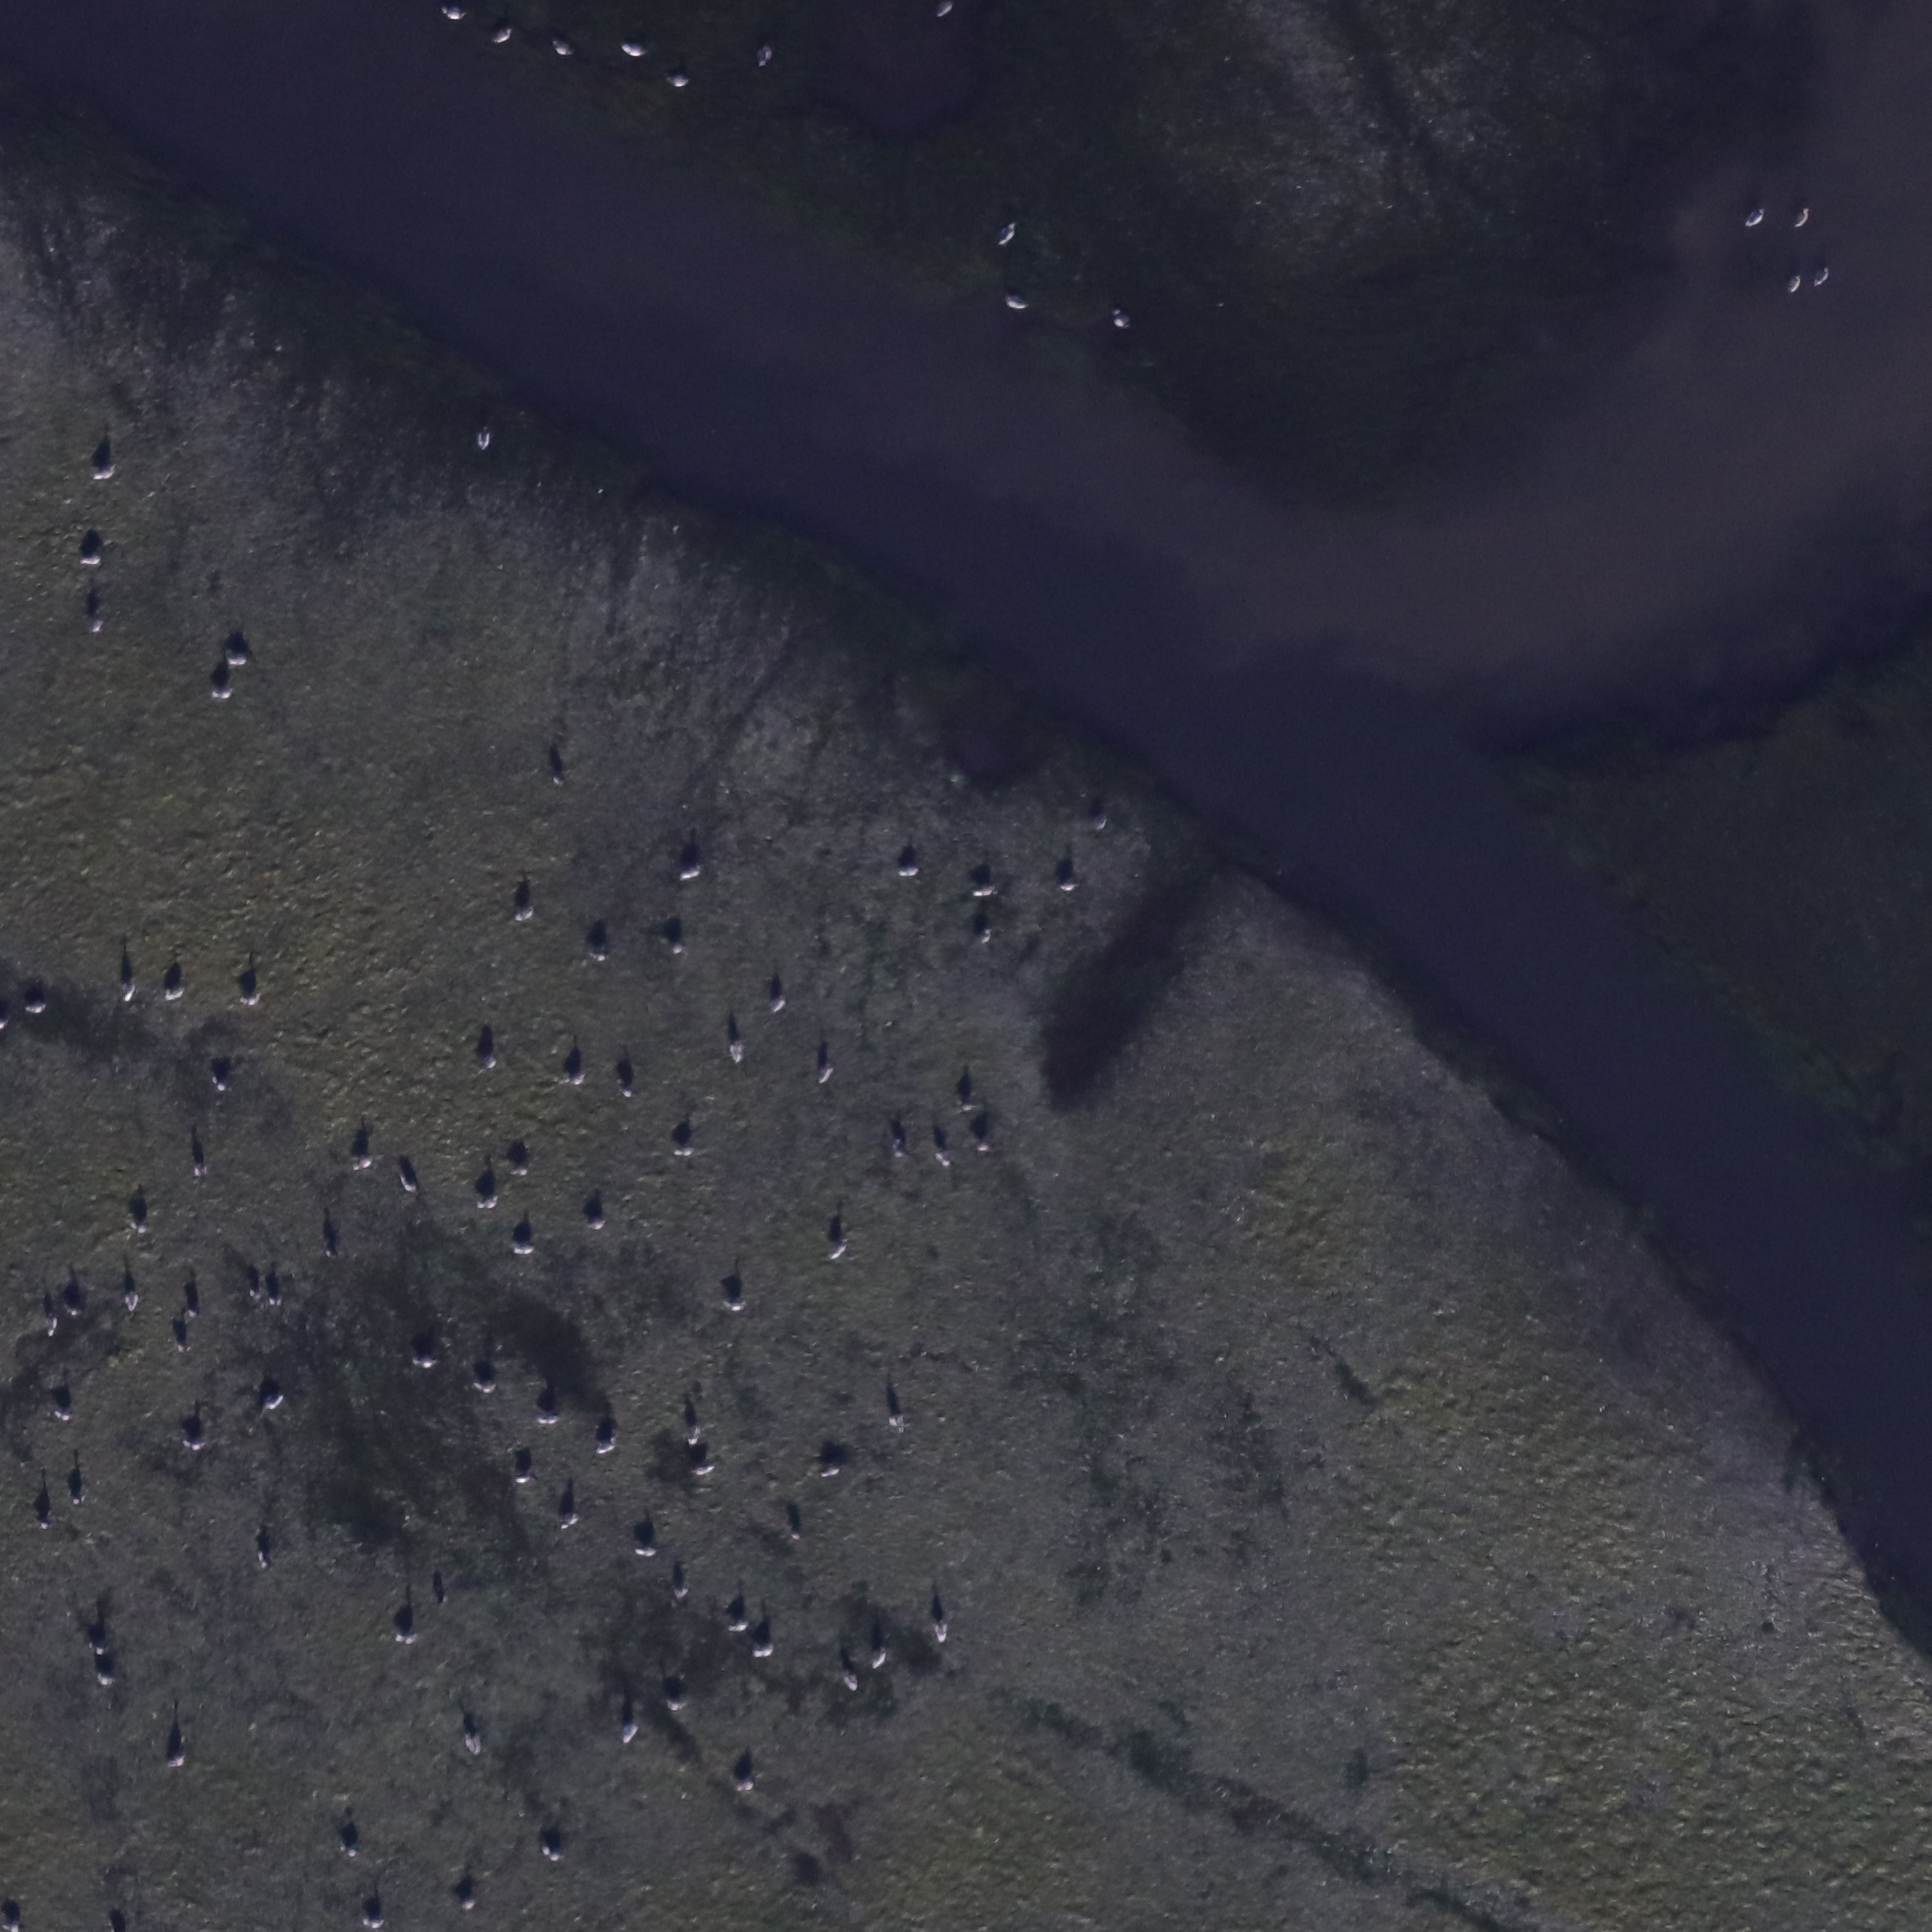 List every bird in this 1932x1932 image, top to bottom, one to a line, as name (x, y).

brant (950, 5)
brant (450, 18)
brant (513, 44)
brant (768, 55)
brant (566, 57)
brant (644, 57)
brant (672, 88)
brant (1749, 223)
brant (1806, 223)
brant (1012, 225)
brant (1830, 280)
brant (1799, 284)
brant (1014, 295)
brant (1123, 319)
brant (484, 429)
brant (108, 472)
brant (91, 554)
brant (107, 619)
brant (232, 650)
brant (219, 698)
brant (559, 776)
brant (1104, 817)
brant (920, 871)
brant (701, 874)
brant (999, 877)
brant (1071, 887)
brant (531, 905)
brant (986, 930)
brant (679, 948)
brant (601, 956)
brant (123, 992)
brant (260, 993)
brant (177, 1002)
brant (787, 1004)
brant (32, 1006)
brant (3, 1024)
brant (501, 1055)
brant (737, 1062)
brant (569, 1069)
brant (218, 1073)
brant (616, 1076)
brant (823, 1079)
brant (956, 1099)
brant (987, 1148)
brant (682, 1149)
brant (945, 1154)
brant (906, 1155)
brant (527, 1160)
brant (362, 1162)
brant (203, 1168)
brant (414, 1186)
brant (485, 1207)
brant (137, 1218)
brant (594, 1224)
brant (523, 1238)
brant (833, 1249)
brant (327, 1254)
brant (250, 1286)
brant (277, 1299)
brant (129, 1305)
brant (71, 1306)
brant (190, 1310)
brant (733, 1311)
brant (52, 1314)
brant (181, 1341)
brant (426, 1364)
brant (483, 1388)
brant (272, 1394)
brant (69, 1404)
brant (889, 1420)
brant (541, 1423)
brant (197, 1432)
brant (704, 1437)
brant (602, 1448)
brant (828, 1471)
brant (708, 1476)
brant (537, 1483)
brant (82, 1501)
brant (568, 1524)
brant (50, 1525)
brant (794, 1542)
brant (650, 1552)
brant (275, 1564)
brant (444, 1590)
brant (678, 1593)
brant (728, 1620)
brant (950, 1627)
brant (409, 1631)
brant (98, 1650)
brant (770, 1651)
brant (890, 1652)
brant (112, 1682)
brant (851, 1682)
brant (677, 1700)
brant (639, 1730)
brant (477, 1749)
brant (182, 1761)
brant (747, 1789)
brant (558, 1846)
brant (354, 1851)
brant (473, 1909)
brant (19, 1920)
brant (381, 1920)